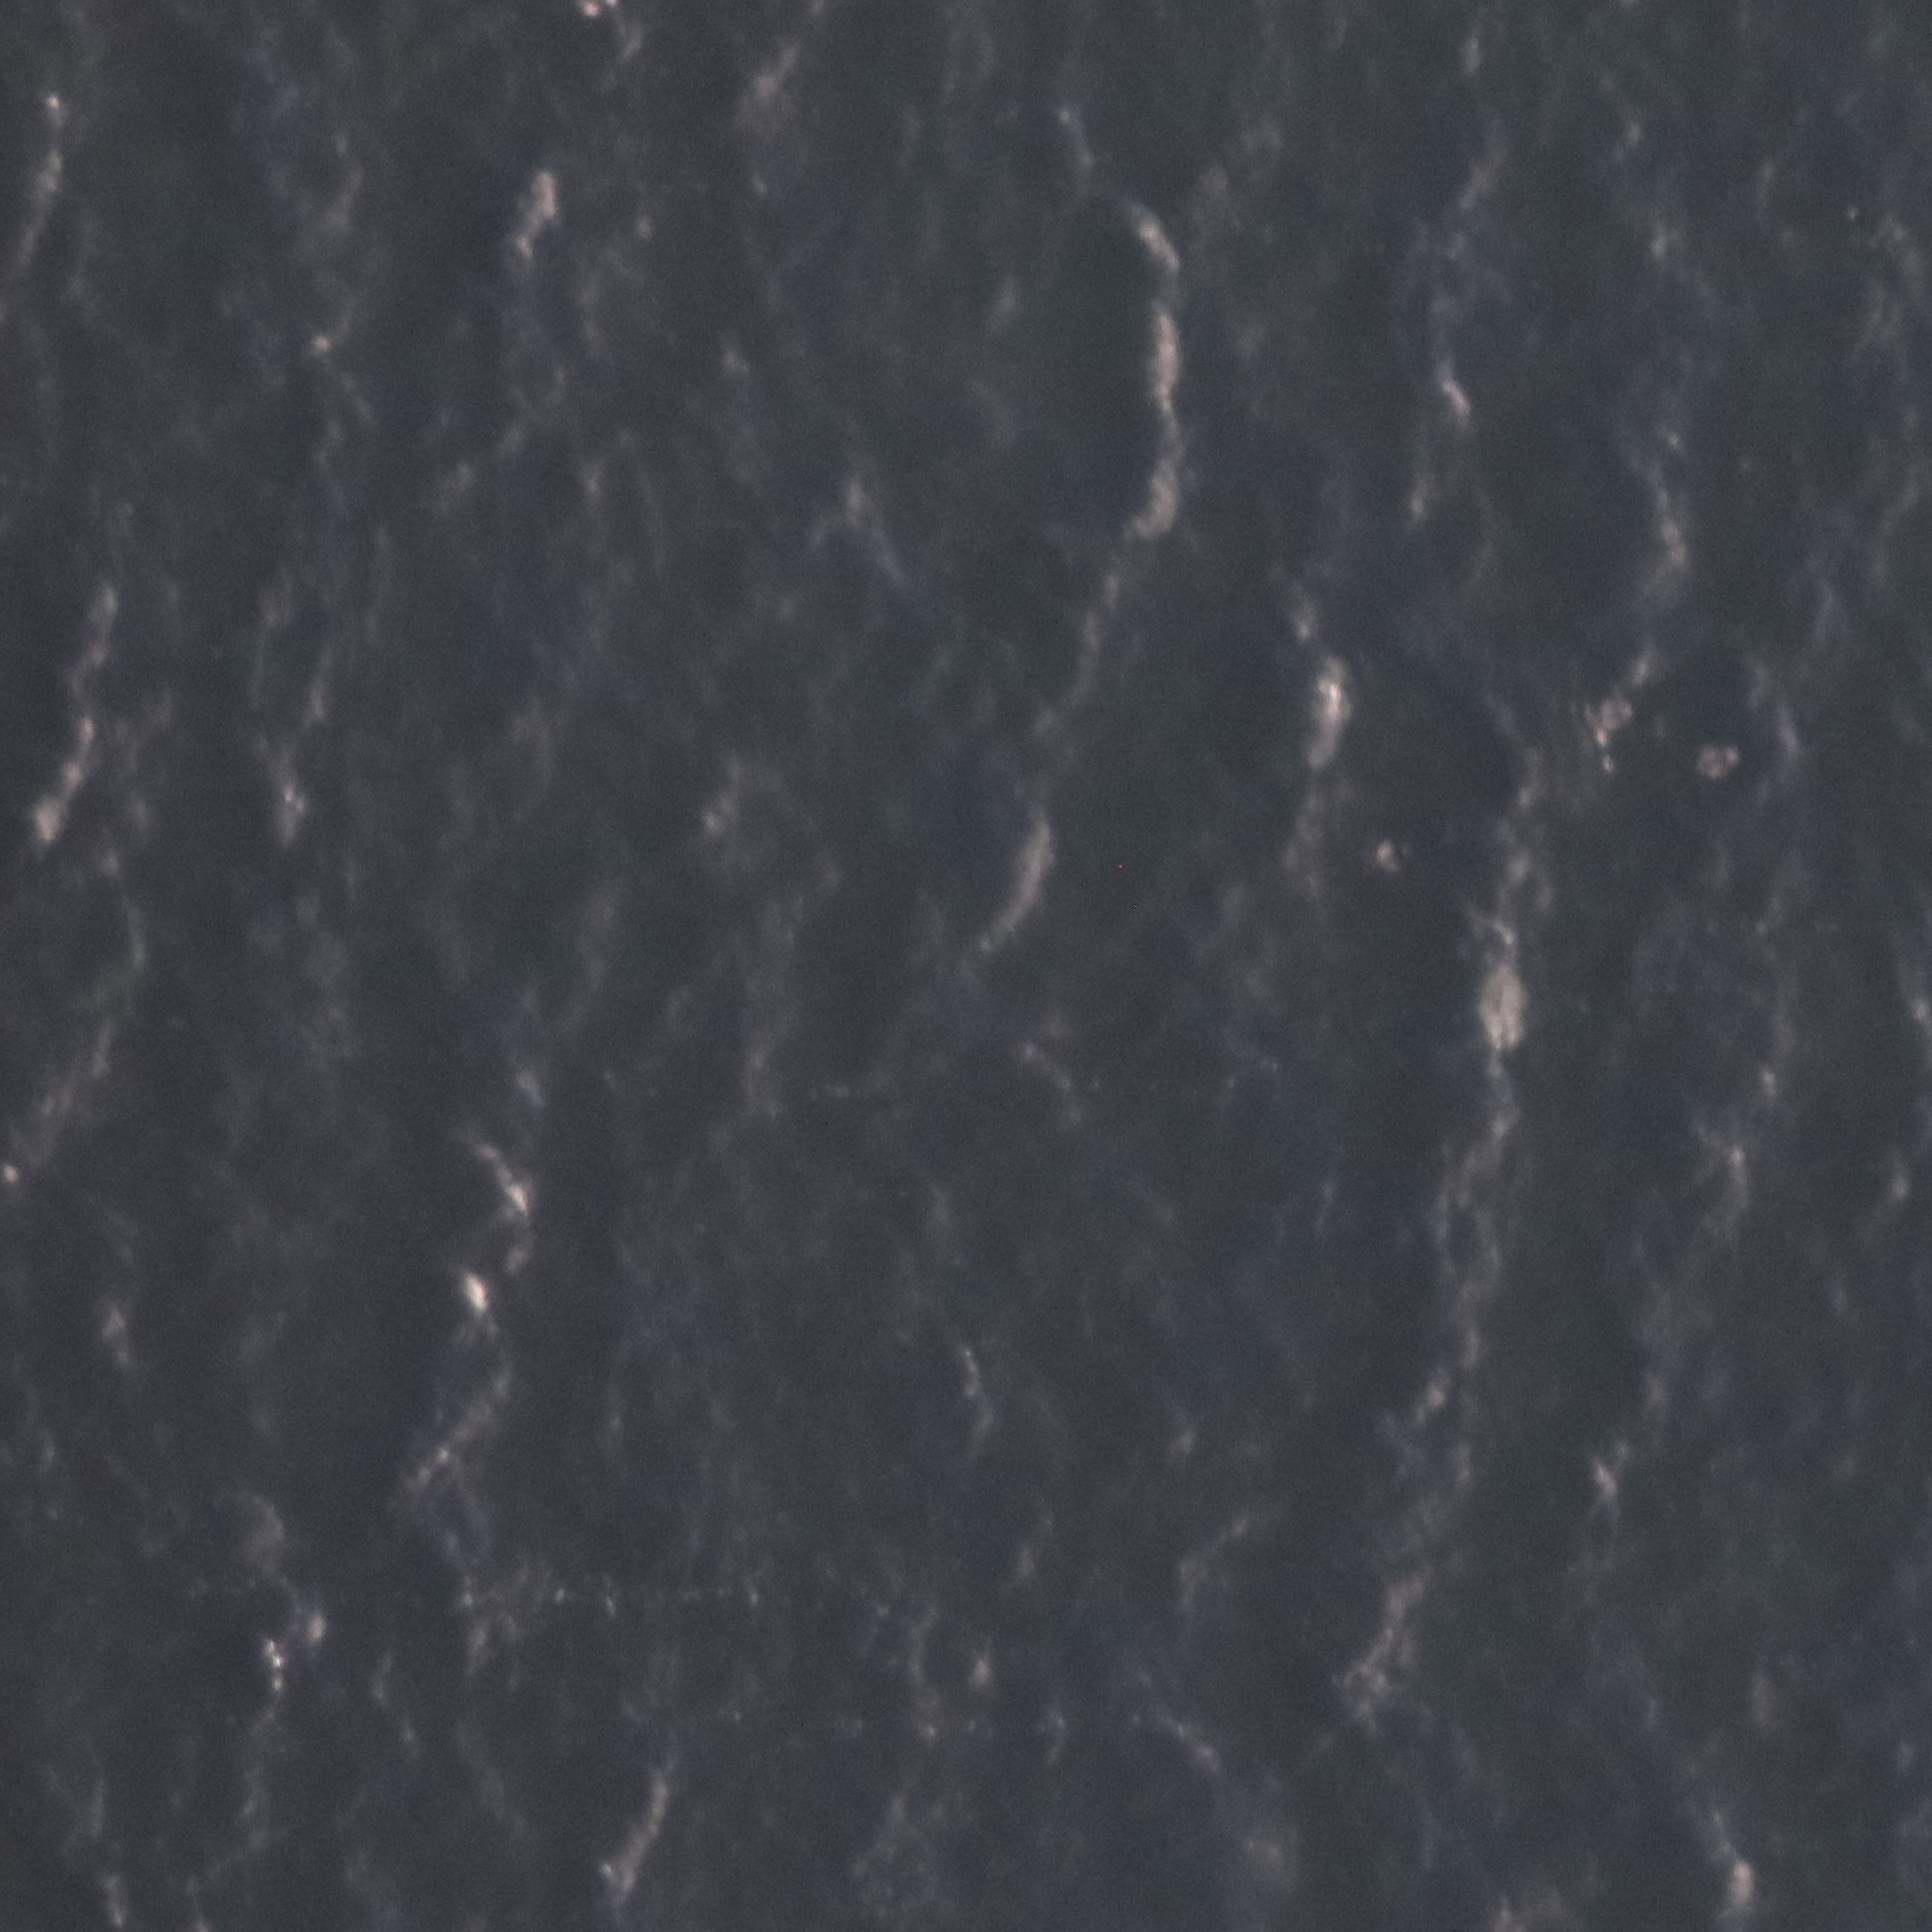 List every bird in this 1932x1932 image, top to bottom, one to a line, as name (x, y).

brant (1608, 719)
brant (1717, 764)